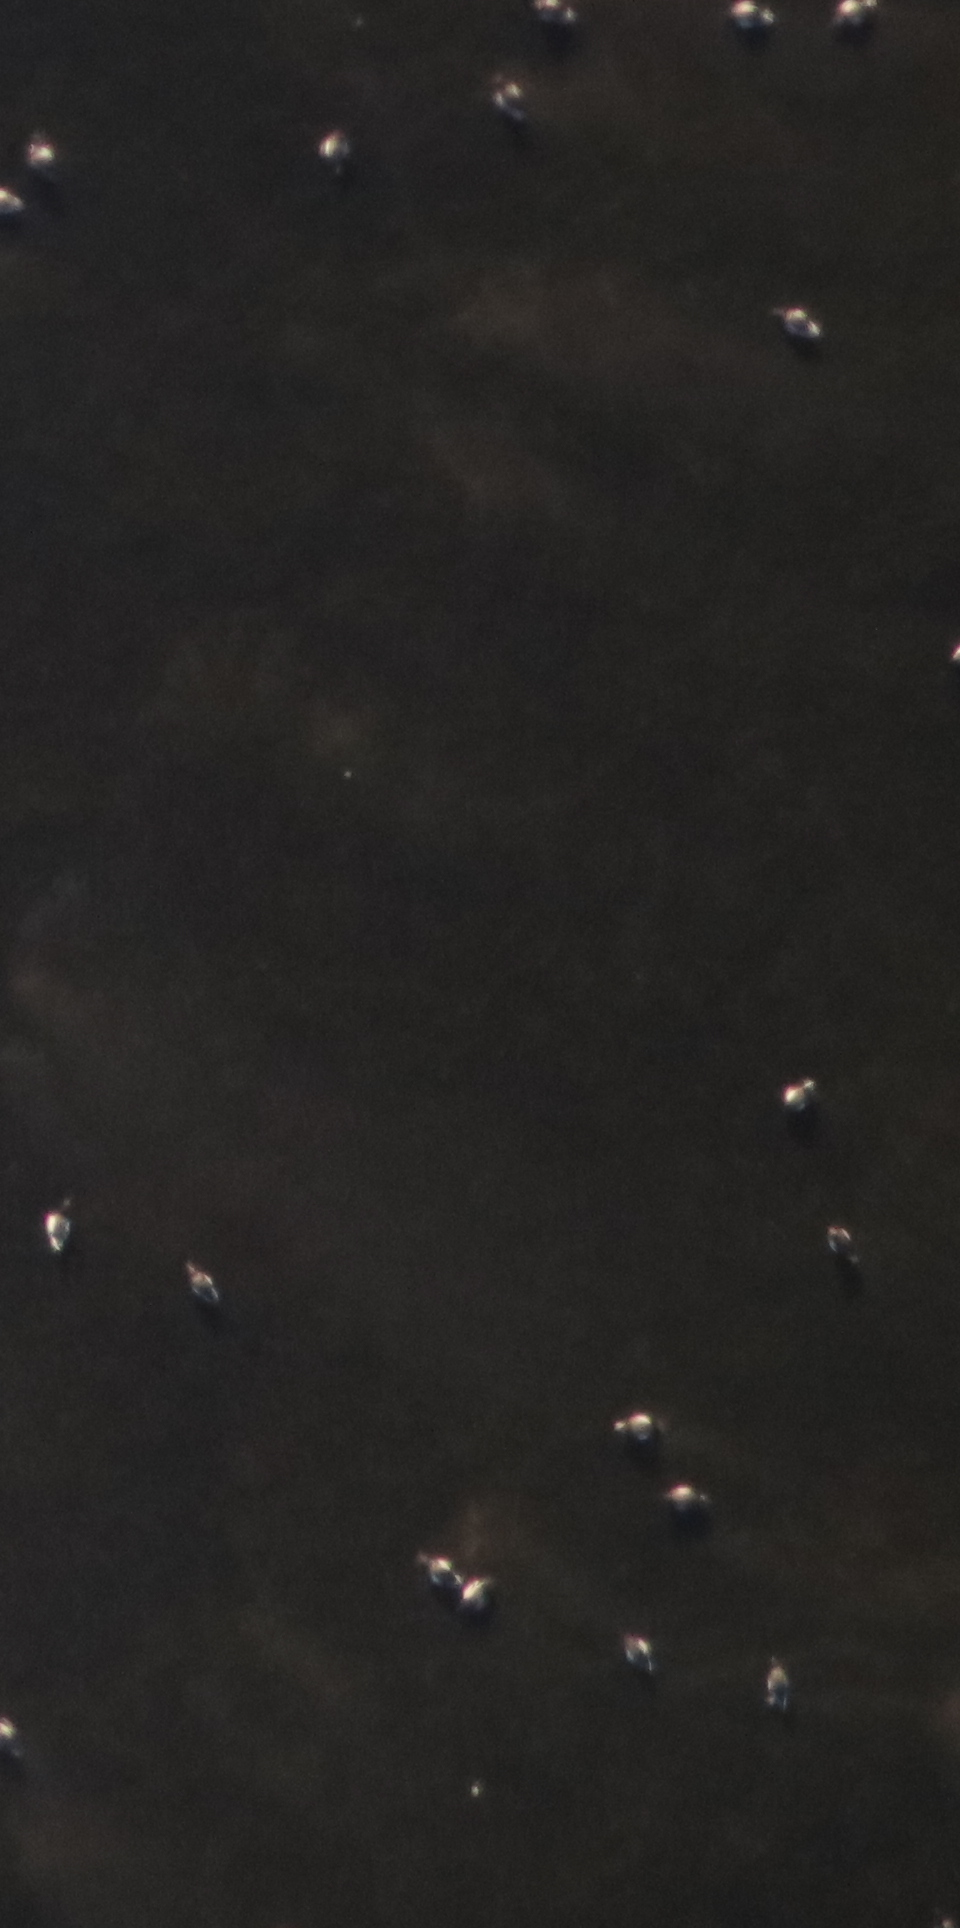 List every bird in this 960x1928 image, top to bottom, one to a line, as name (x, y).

brant (551, 6)
brant (855, 11)
brant (747, 16)
brant (510, 100)
brant (335, 149)
brant (40, 159)
brant (1, 204)
brant (799, 325)
brant (798, 1095)
brant (58, 1228)
brant (842, 1246)
brant (202, 1284)
brant (640, 1429)
brant (682, 1496)
brant (436, 1573)
brant (474, 1592)
brant (639, 1652)
brant (777, 1683)
brant (1, 1735)